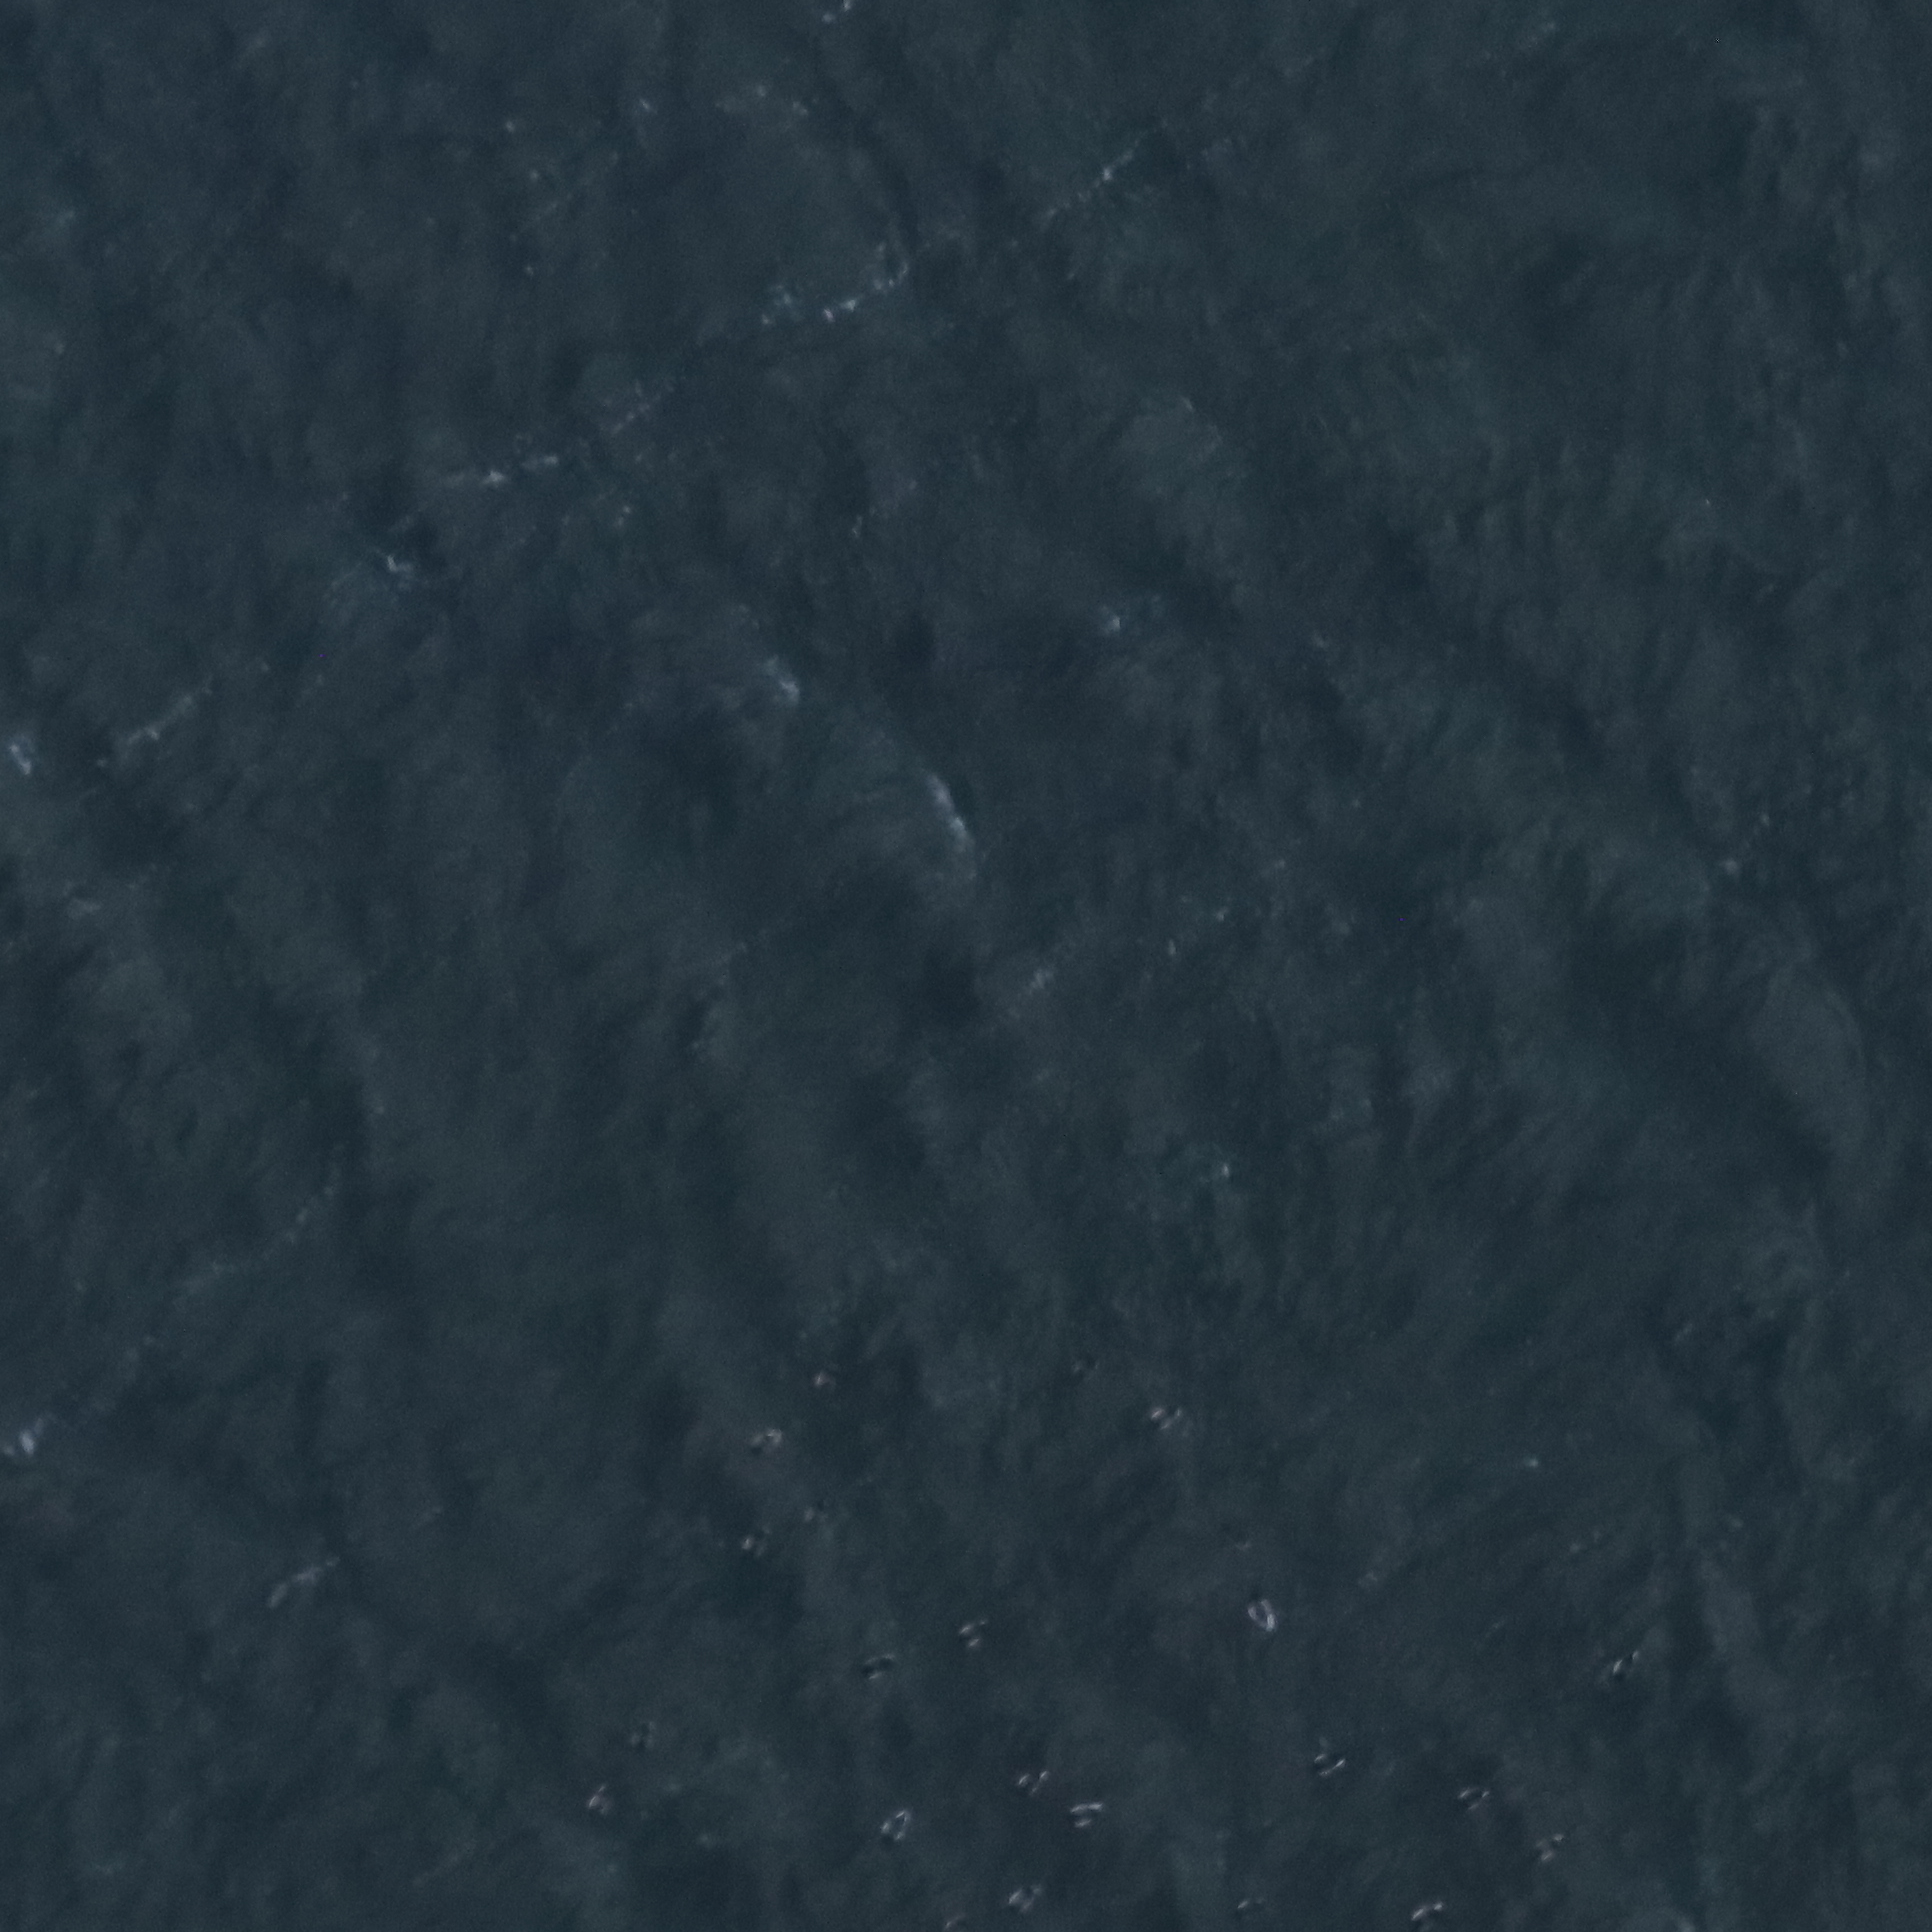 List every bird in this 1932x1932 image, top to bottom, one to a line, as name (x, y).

other bird (1081, 1369)
brant (825, 1381)
brant (1164, 1413)
brant (767, 1443)
brant (815, 1516)
other bird (1238, 1539)
brant (753, 1544)
brant (1266, 1611)
brant (972, 1636)
brant (874, 1670)
brant (1623, 1670)
brant (643, 1739)
brant (1328, 1764)
brant (1033, 1785)
brant (1472, 1796)
brant (600, 1806)
brant (1084, 1818)
brant (894, 1830)
brant (1545, 1848)
brant (1020, 1902)
brant (1250, 1909)
brant (1427, 1918)
brant (952, 1931)